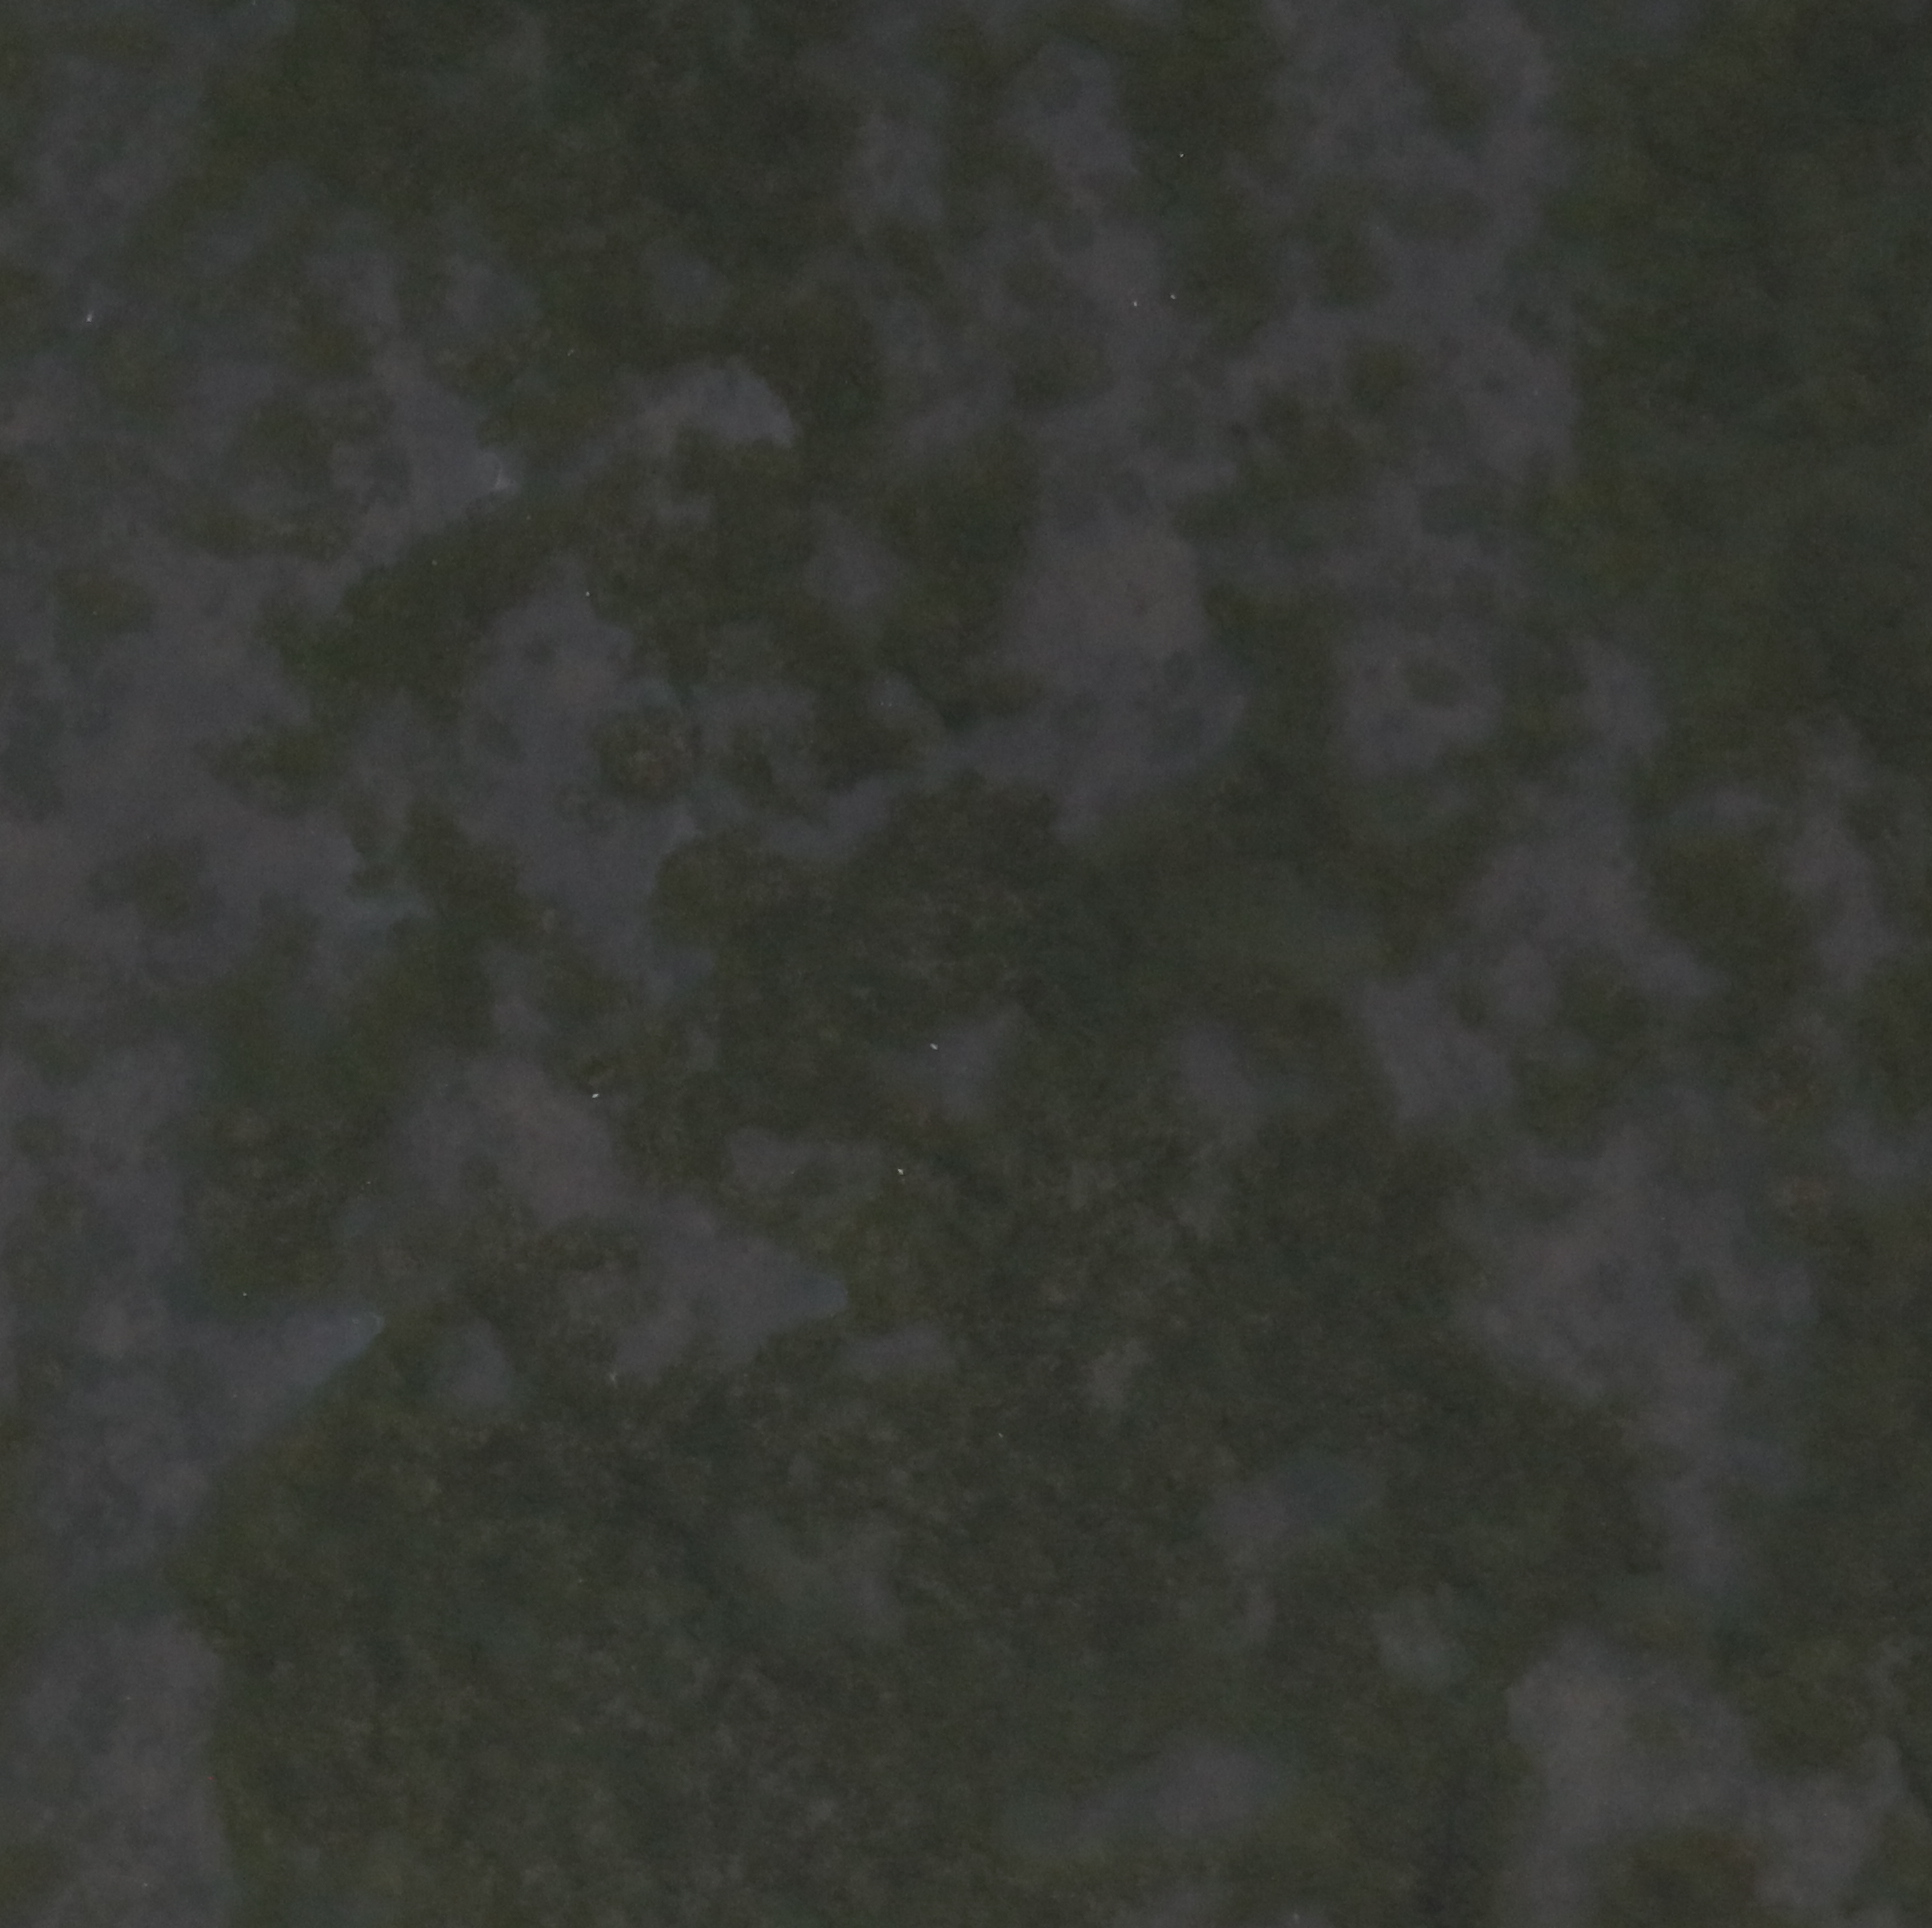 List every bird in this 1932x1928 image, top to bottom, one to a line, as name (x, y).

None